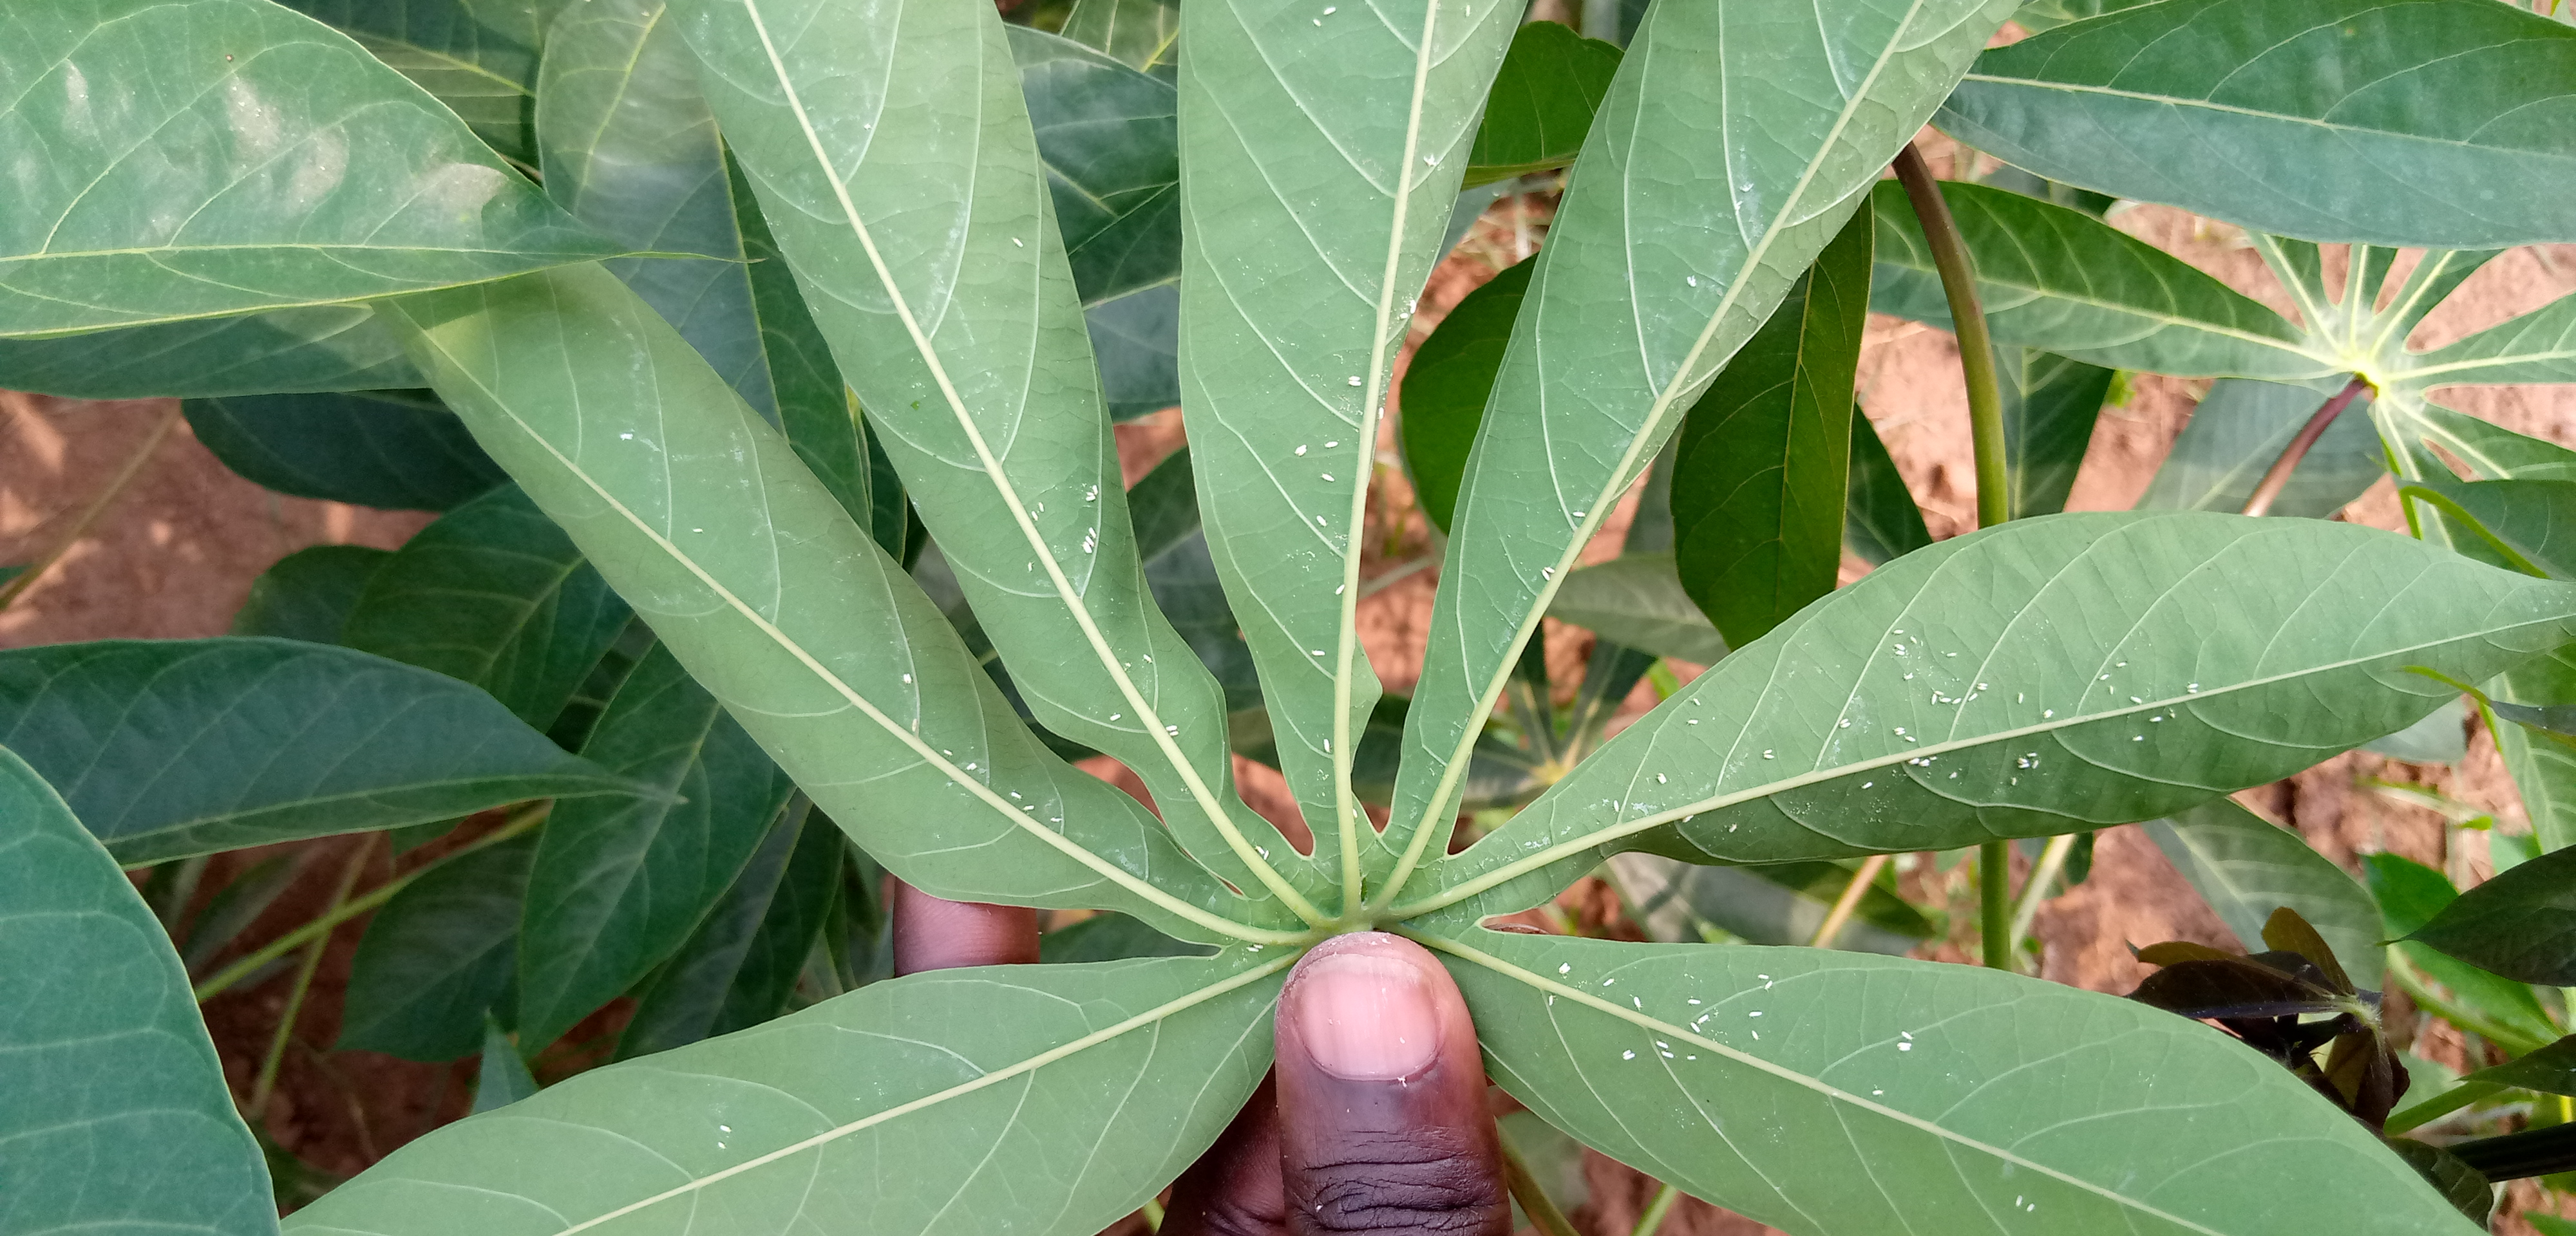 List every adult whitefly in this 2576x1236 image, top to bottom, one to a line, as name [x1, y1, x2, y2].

whitefly [1463, 1, 1472, 21]
whitefly [1321, 4, 1339, 18]
whitefly [1311, 16, 1323, 29]
whitefly [862, 121, 874, 133]
whitefly [1421, 151, 1439, 168]
whitefly [1739, 182, 1755, 192]
whitefly [1010, 236, 1025, 249]
whitefly [1686, 274, 1697, 288]
whitefly [1408, 297, 1416, 314]
whitefly [1397, 311, 1411, 321]
whitefly [1348, 373, 1361, 389]
whitefly [1376, 406, 1387, 424]
whitefly [618, 432, 636, 442]
whitefly [1323, 437, 1340, 451]
whitefly [1293, 442, 1308, 458]
whitefly [1320, 471, 1336, 483]
whitefly [1091, 483, 1101, 494]
whitefly [1084, 490, 1096, 503]
whitefly [1037, 500, 1045, 512]
whitefly [1031, 509, 1038, 522]
whitefly [1571, 510, 1587, 519]
whitefly [1314, 513, 1329, 528]
whitefly [1087, 524, 1097, 539]
whitefly [692, 525, 705, 536]
whitefly [1084, 533, 1095, 547]
whitefly [1082, 539, 1092, 554]
whitefly [1026, 559, 1034, 574]
whitefly [1544, 565, 1556, 573]
whitefly [1542, 568, 1551, 582]
whitefly [1335, 582, 1346, 597]
whitefly [1890, 627, 1905, 635]
whitefly [1908, 634, 1919, 646]
whitefly [1893, 641, 1908, 650]
whitefly [1311, 648, 1326, 657]
whitefly [1895, 649, 1907, 657]
whitefly [1142, 651, 1154, 664]
whitefly [1944, 651, 1958, 659]
whitefly [2114, 660, 2128, 669]
whitefly [902, 671, 913, 686]
whitefly [1901, 671, 1916, 682]
whitefly [2098, 673, 2111, 681]
whitefly [1976, 680, 1989, 691]
whitefly [2186, 681, 2199, 688]
whitefly [2108, 685, 2116, 695]
whitefly [2186, 688, 2198, 695]
whitefly [2016, 691, 2026, 706]
whitefly [1930, 691, 1937, 707]
whitefly [1967, 691, 1978, 701]
whitefly [2128, 695, 2143, 704]
whitefly [1692, 696, 1701, 707]
whitefly [1937, 696, 1952, 704]
whitefly [1951, 696, 1963, 706]
whitefly [2042, 707, 2054, 720]
whitefly [1109, 712, 1122, 723]
whitefly [2148, 715, 2161, 723]
whitefly [1710, 715, 1718, 722]
whitefly [911, 716, 920, 734]
whitefly [1686, 716, 1700, 726]
whitefly [1839, 716, 1851, 730]
whitefly [1164, 724, 1179, 731]
whitefly [1893, 726, 1905, 735]
whitefly [1169, 730, 1180, 737]
whitefly [2132, 734, 2144, 744]
whitefly [1904, 735, 1917, 744]
whitefly [1321, 736, 1332, 754]
whitefly [941, 747, 954, 757]
whitefly [1761, 748, 1774, 754]
whitefly [2025, 750, 2039, 758]
whitefly [1761, 753, 1776, 761]
whitefly [1928, 754, 1938, 763]
whitefly [2016, 756, 2029, 764]
whitefly [1907, 757, 1919, 765]
whitefly [2030, 758, 2040, 770]
whitefly [1918, 759, 1930, 767]
whitefly [965, 761, 979, 771]
whitefly [2018, 762, 2029, 771]
whitefly [1656, 771, 1668, 785]
whitefly [1946, 771, 1960, 781]
whitefly [2009, 776, 2018, 787]
whitefly [1860, 780, 1874, 791]
whitefly [1009, 790, 1024, 800]
whitefly [1611, 799, 1621, 814]
whitefly [1022, 803, 1035, 812]
whitefly [1351, 806, 1359, 820]
whitefly [1681, 814, 1695, 824]
whitefly [1048, 814, 1064, 824]
whitefly [1727, 823, 1738, 833]
whitefly [1255, 843, 1264, 855]
whitefly [1264, 848, 1271, 863]
whitefly [1245, 942, 1265, 953]
whitefly [1557, 960, 1572, 974]
whitefly [1757, 973, 1771, 980]
whitefly [1602, 977, 1615, 988]
whitefly [1764, 979, 1775, 991]
whitefly [1548, 992, 1555, 1007]
whitefly [1633, 995, 1643, 1011]
whitefly [1686, 997, 1701, 1006]
whitefly [1747, 1009, 1764, 1019]
whitefly [1697, 1013, 1710, 1024]
whitefly [1689, 1020, 1701, 1033]
whitefly [1750, 1028, 1759, 1042]
whitefly [1900, 1029, 1915, 1041]
whitefly [1654, 1038, 1670, 1049]
whitefly [1896, 1040, 1913, 1053]
whitefly [1621, 1048, 1636, 1062]
whitefly [1660, 1048, 1676, 1060]
whitefly [1685, 1053, 1697, 1062]
whitefly [1871, 1087, 1885, 1098]
whitefly [719, 1122, 734, 1134]
whitefly [716, 1139, 728, 1150]
whitefly [2014, 1193, 2023, 1208]
whitefly [2025, 1201, 2035, 1215]